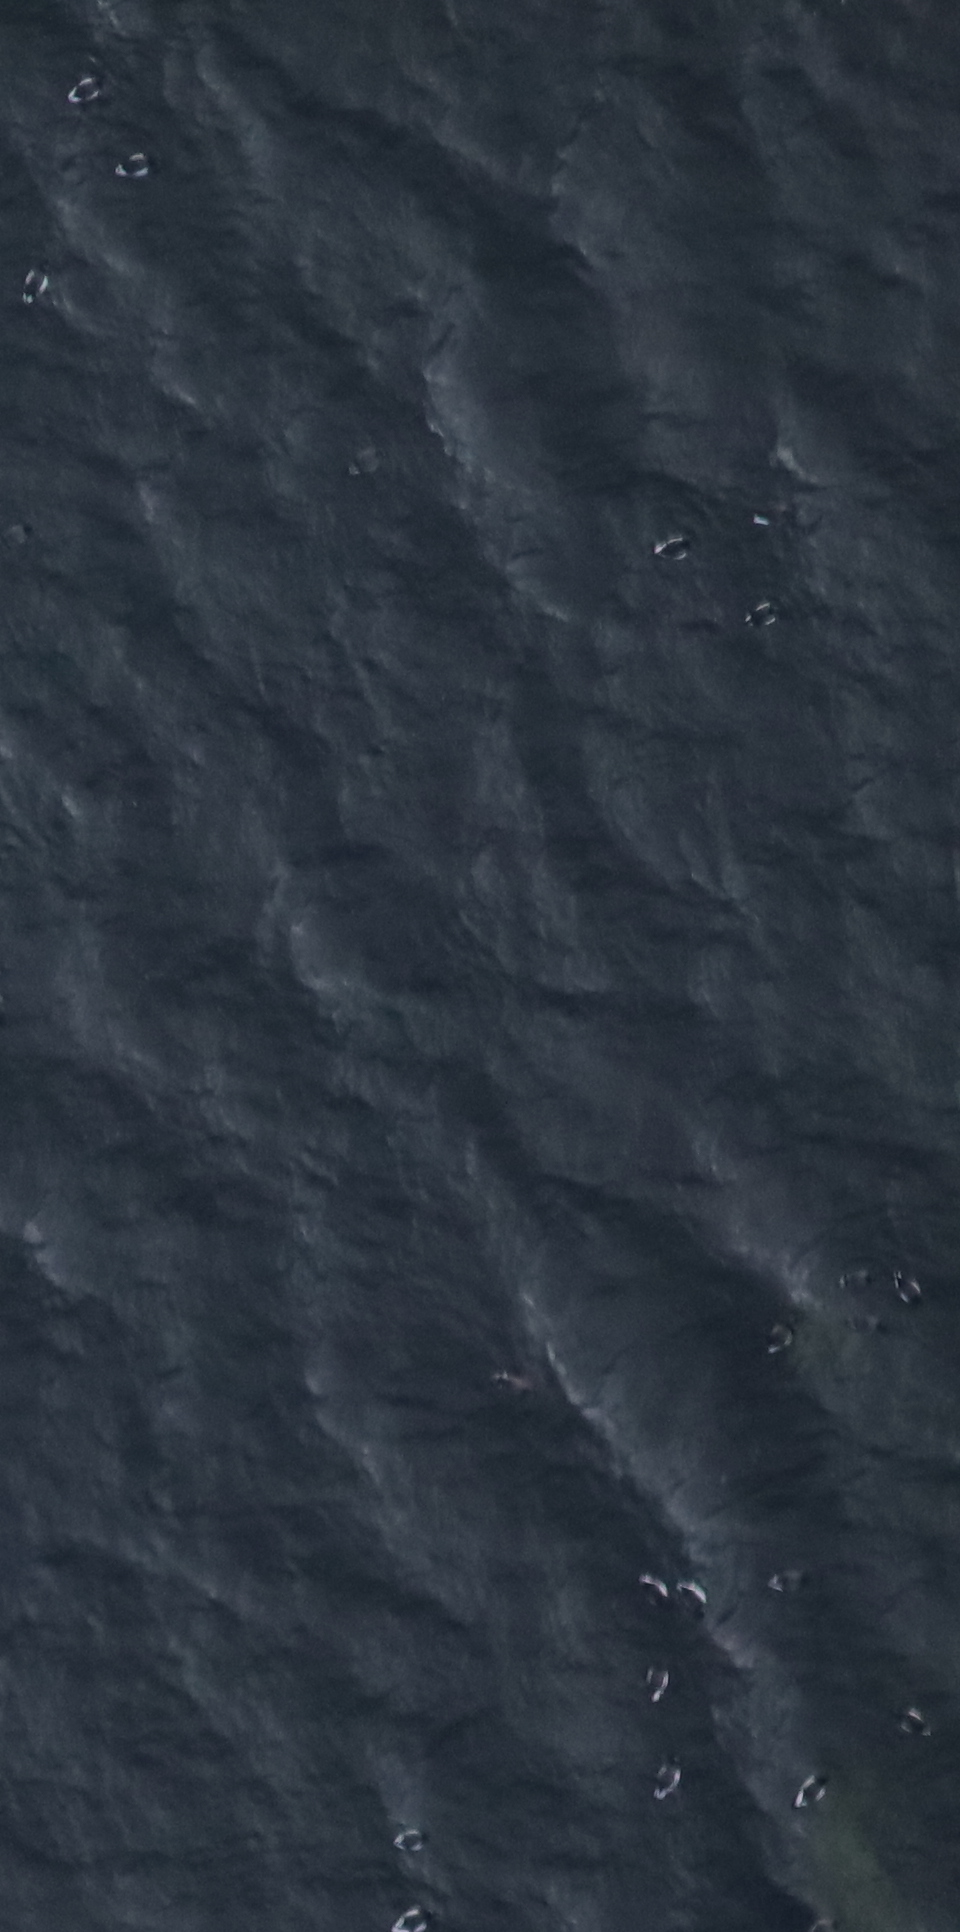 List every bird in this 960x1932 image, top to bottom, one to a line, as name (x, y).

brant (85, 91)
brant (136, 165)
brant (32, 284)
brant (363, 454)
brant (13, 530)
brant (677, 547)
brant (765, 616)
brant (857, 1276)
brant (906, 1286)
brant (865, 1323)
brant (777, 1335)
brant (517, 1380)
brant (788, 1582)
brant (653, 1593)
brant (693, 1598)
brant (657, 1679)
brant (913, 1720)
brant (667, 1777)
brant (814, 1789)
brant (409, 1841)
brant (415, 1921)
brant (816, 1927)